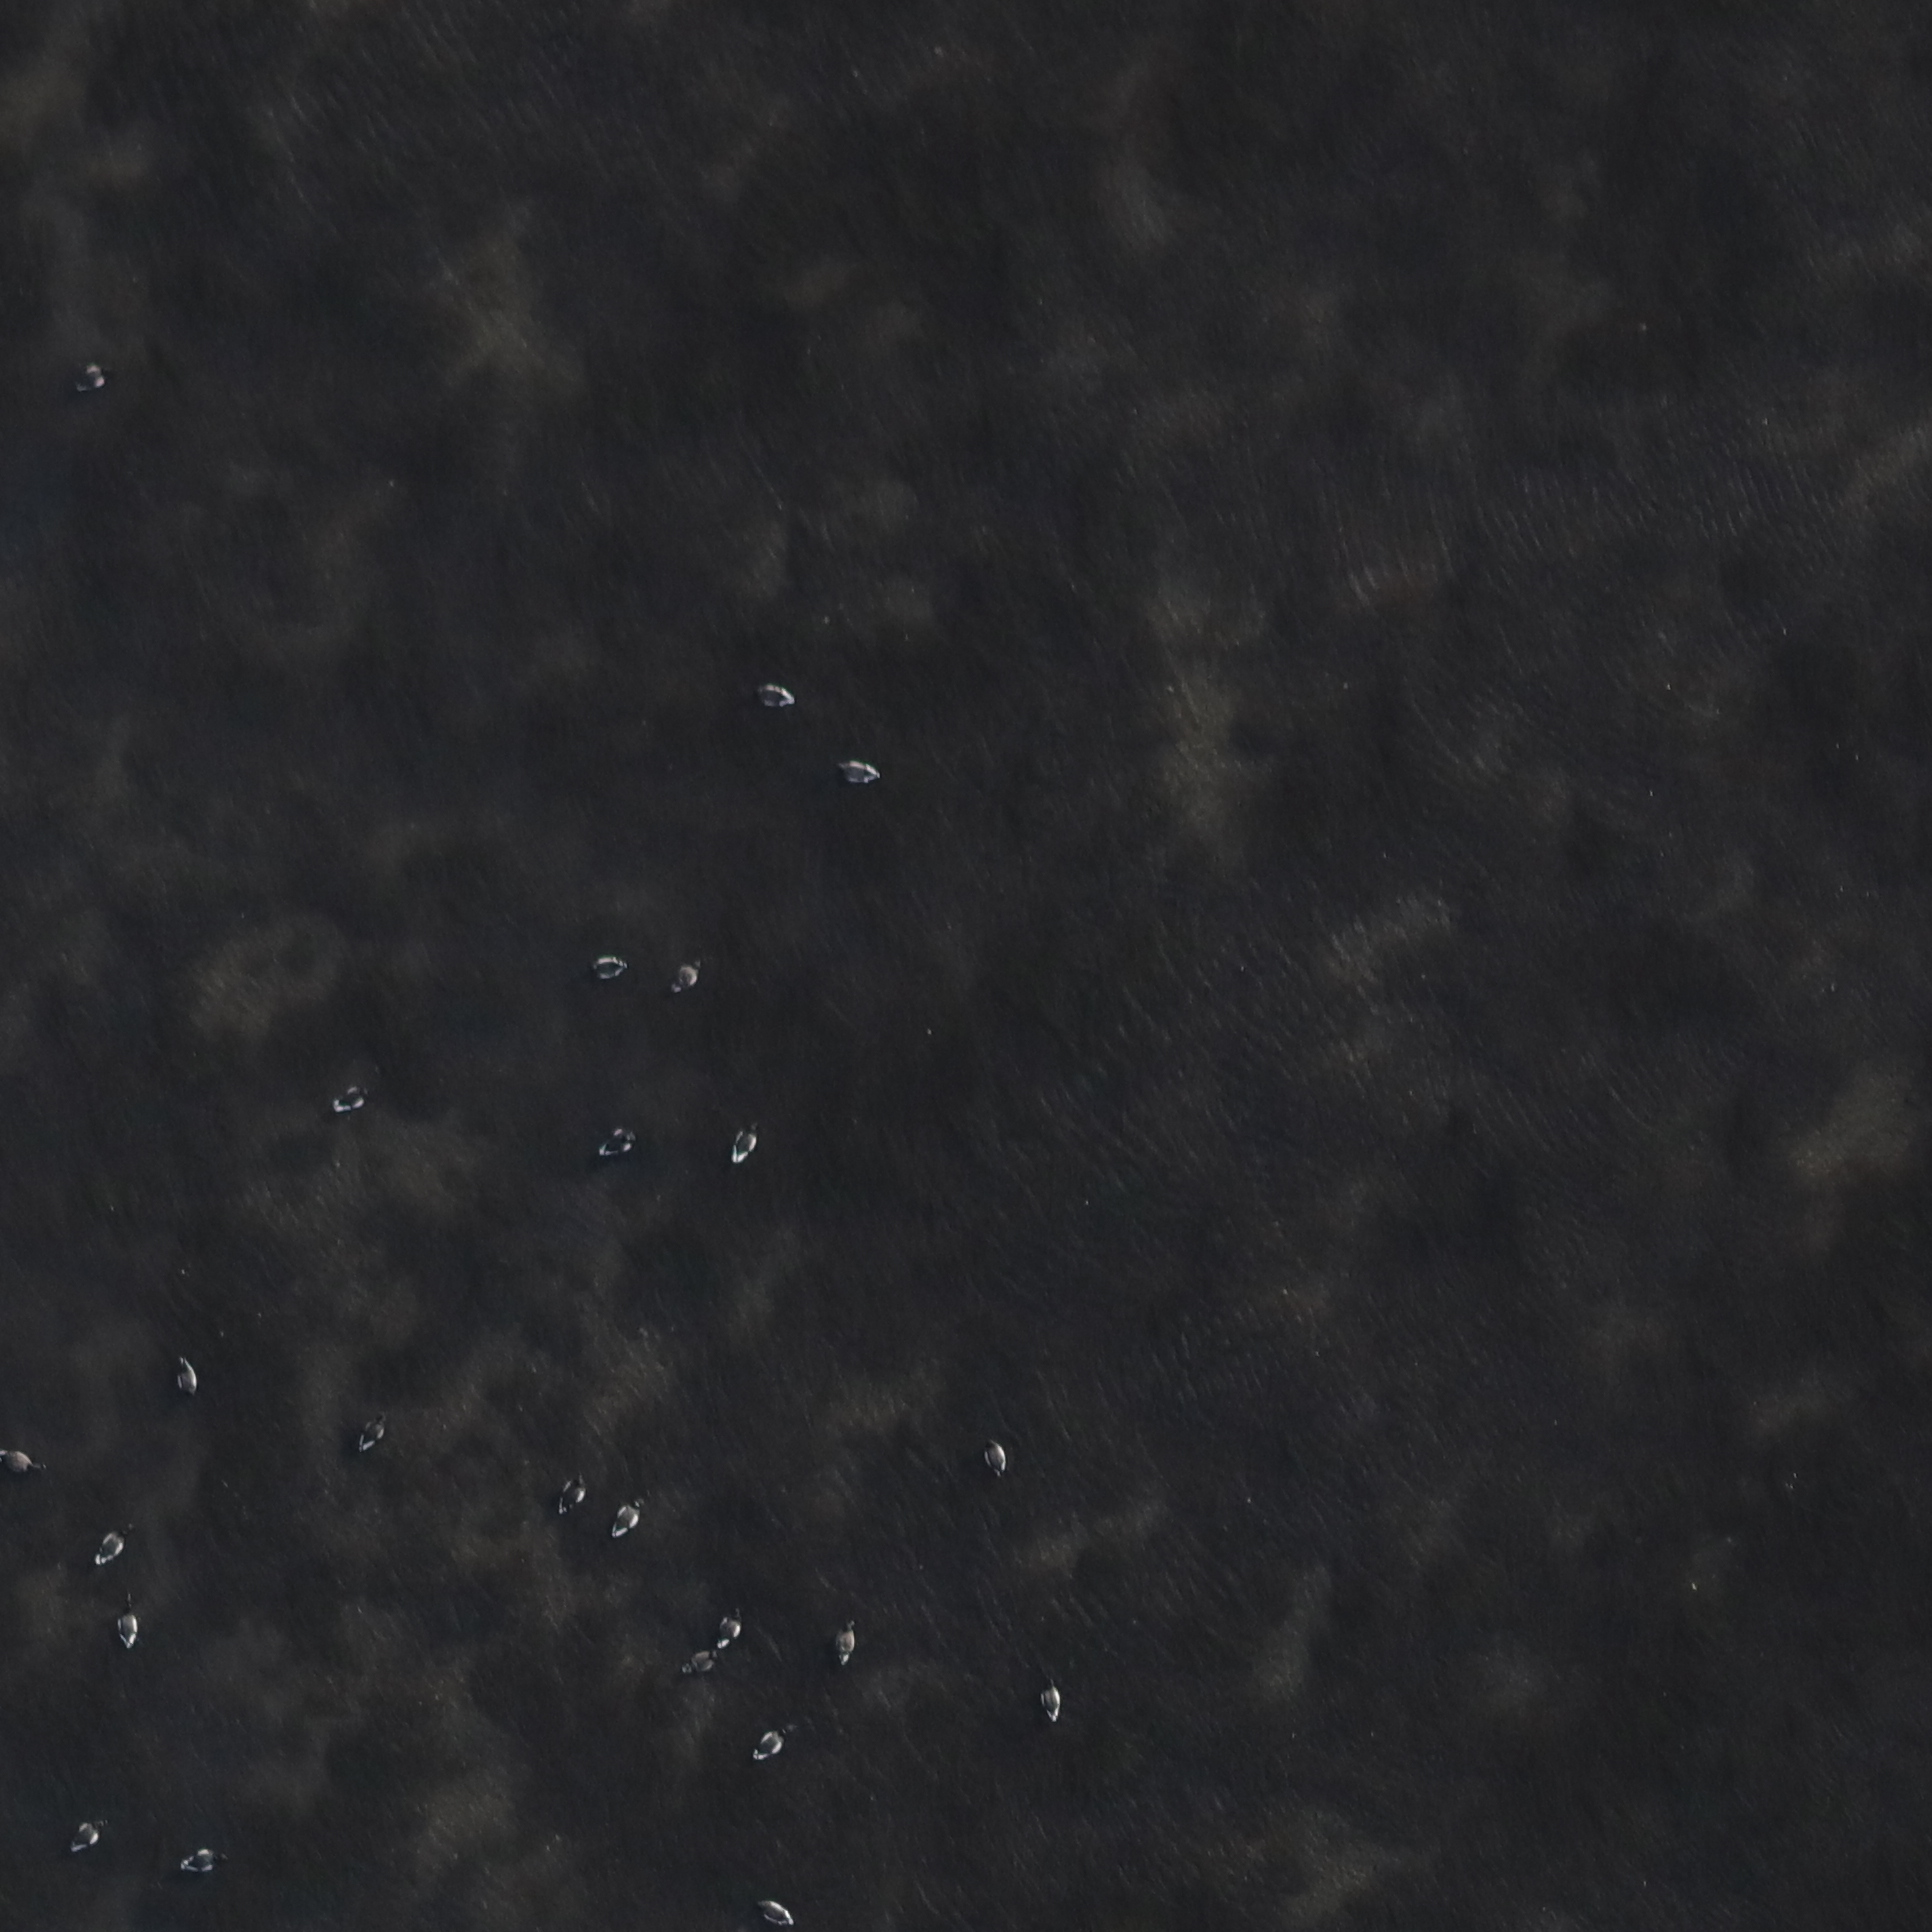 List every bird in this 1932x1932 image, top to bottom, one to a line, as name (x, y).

brant (93, 379)
brant (775, 698)
brant (858, 773)
brant (609, 968)
brant (687, 977)
brant (352, 1096)
brant (619, 1143)
brant (745, 1143)
brant (185, 1377)
brant (373, 1430)
brant (995, 1457)
brant (18, 1462)
brant (572, 1491)
brant (627, 1517)
brant (110, 1547)
brant (128, 1625)
brant (728, 1630)
brant (846, 1641)
brant (702, 1663)
brant (1051, 1699)
brant (771, 1744)
brant (87, 1834)
brant (202, 1861)
brant (777, 1913)